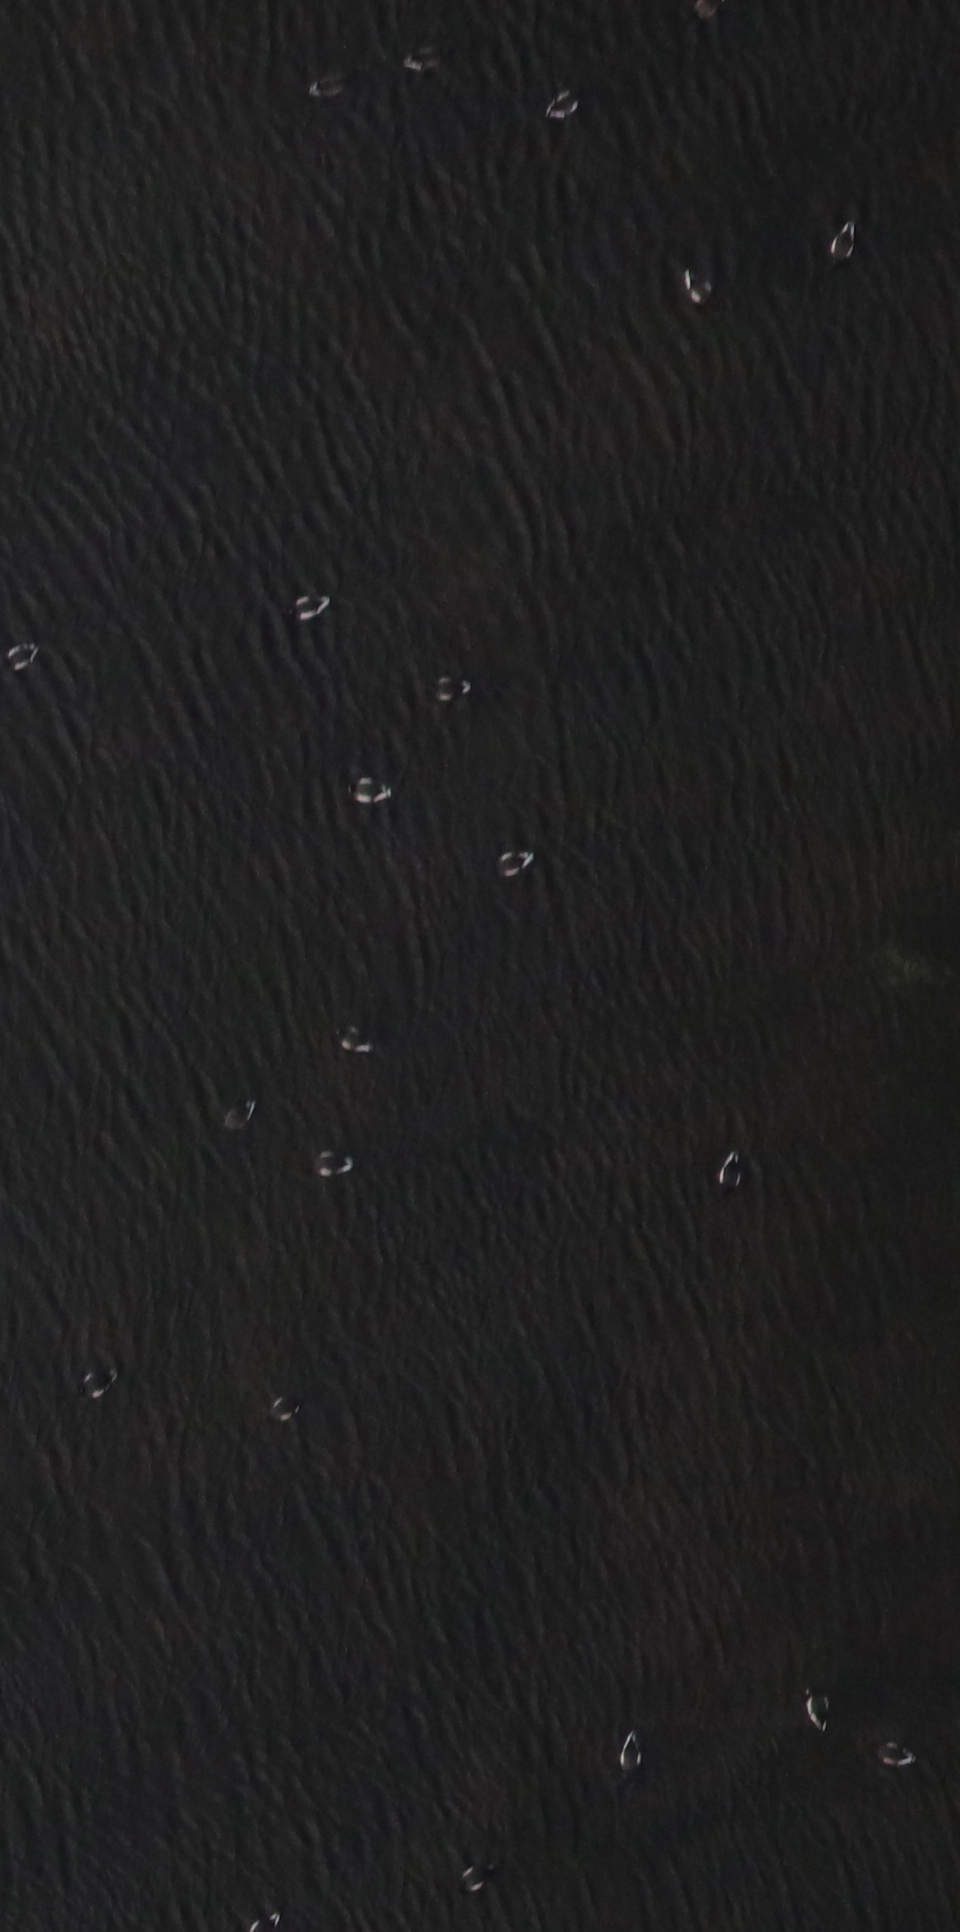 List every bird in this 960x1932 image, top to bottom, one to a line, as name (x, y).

brant (705, 6)
brant (423, 57)
brant (327, 86)
brant (562, 104)
brant (843, 245)
brant (697, 289)
brant (306, 607)
brant (19, 657)
brant (449, 690)
brant (368, 790)
brant (513, 863)
brant (352, 1040)
brant (239, 1116)
brant (330, 1164)
brant (730, 1171)
brant (94, 1382)
brant (283, 1410)
brant (816, 1710)
brant (628, 1754)
brant (892, 1755)
brant (473, 1877)
brant (262, 1928)